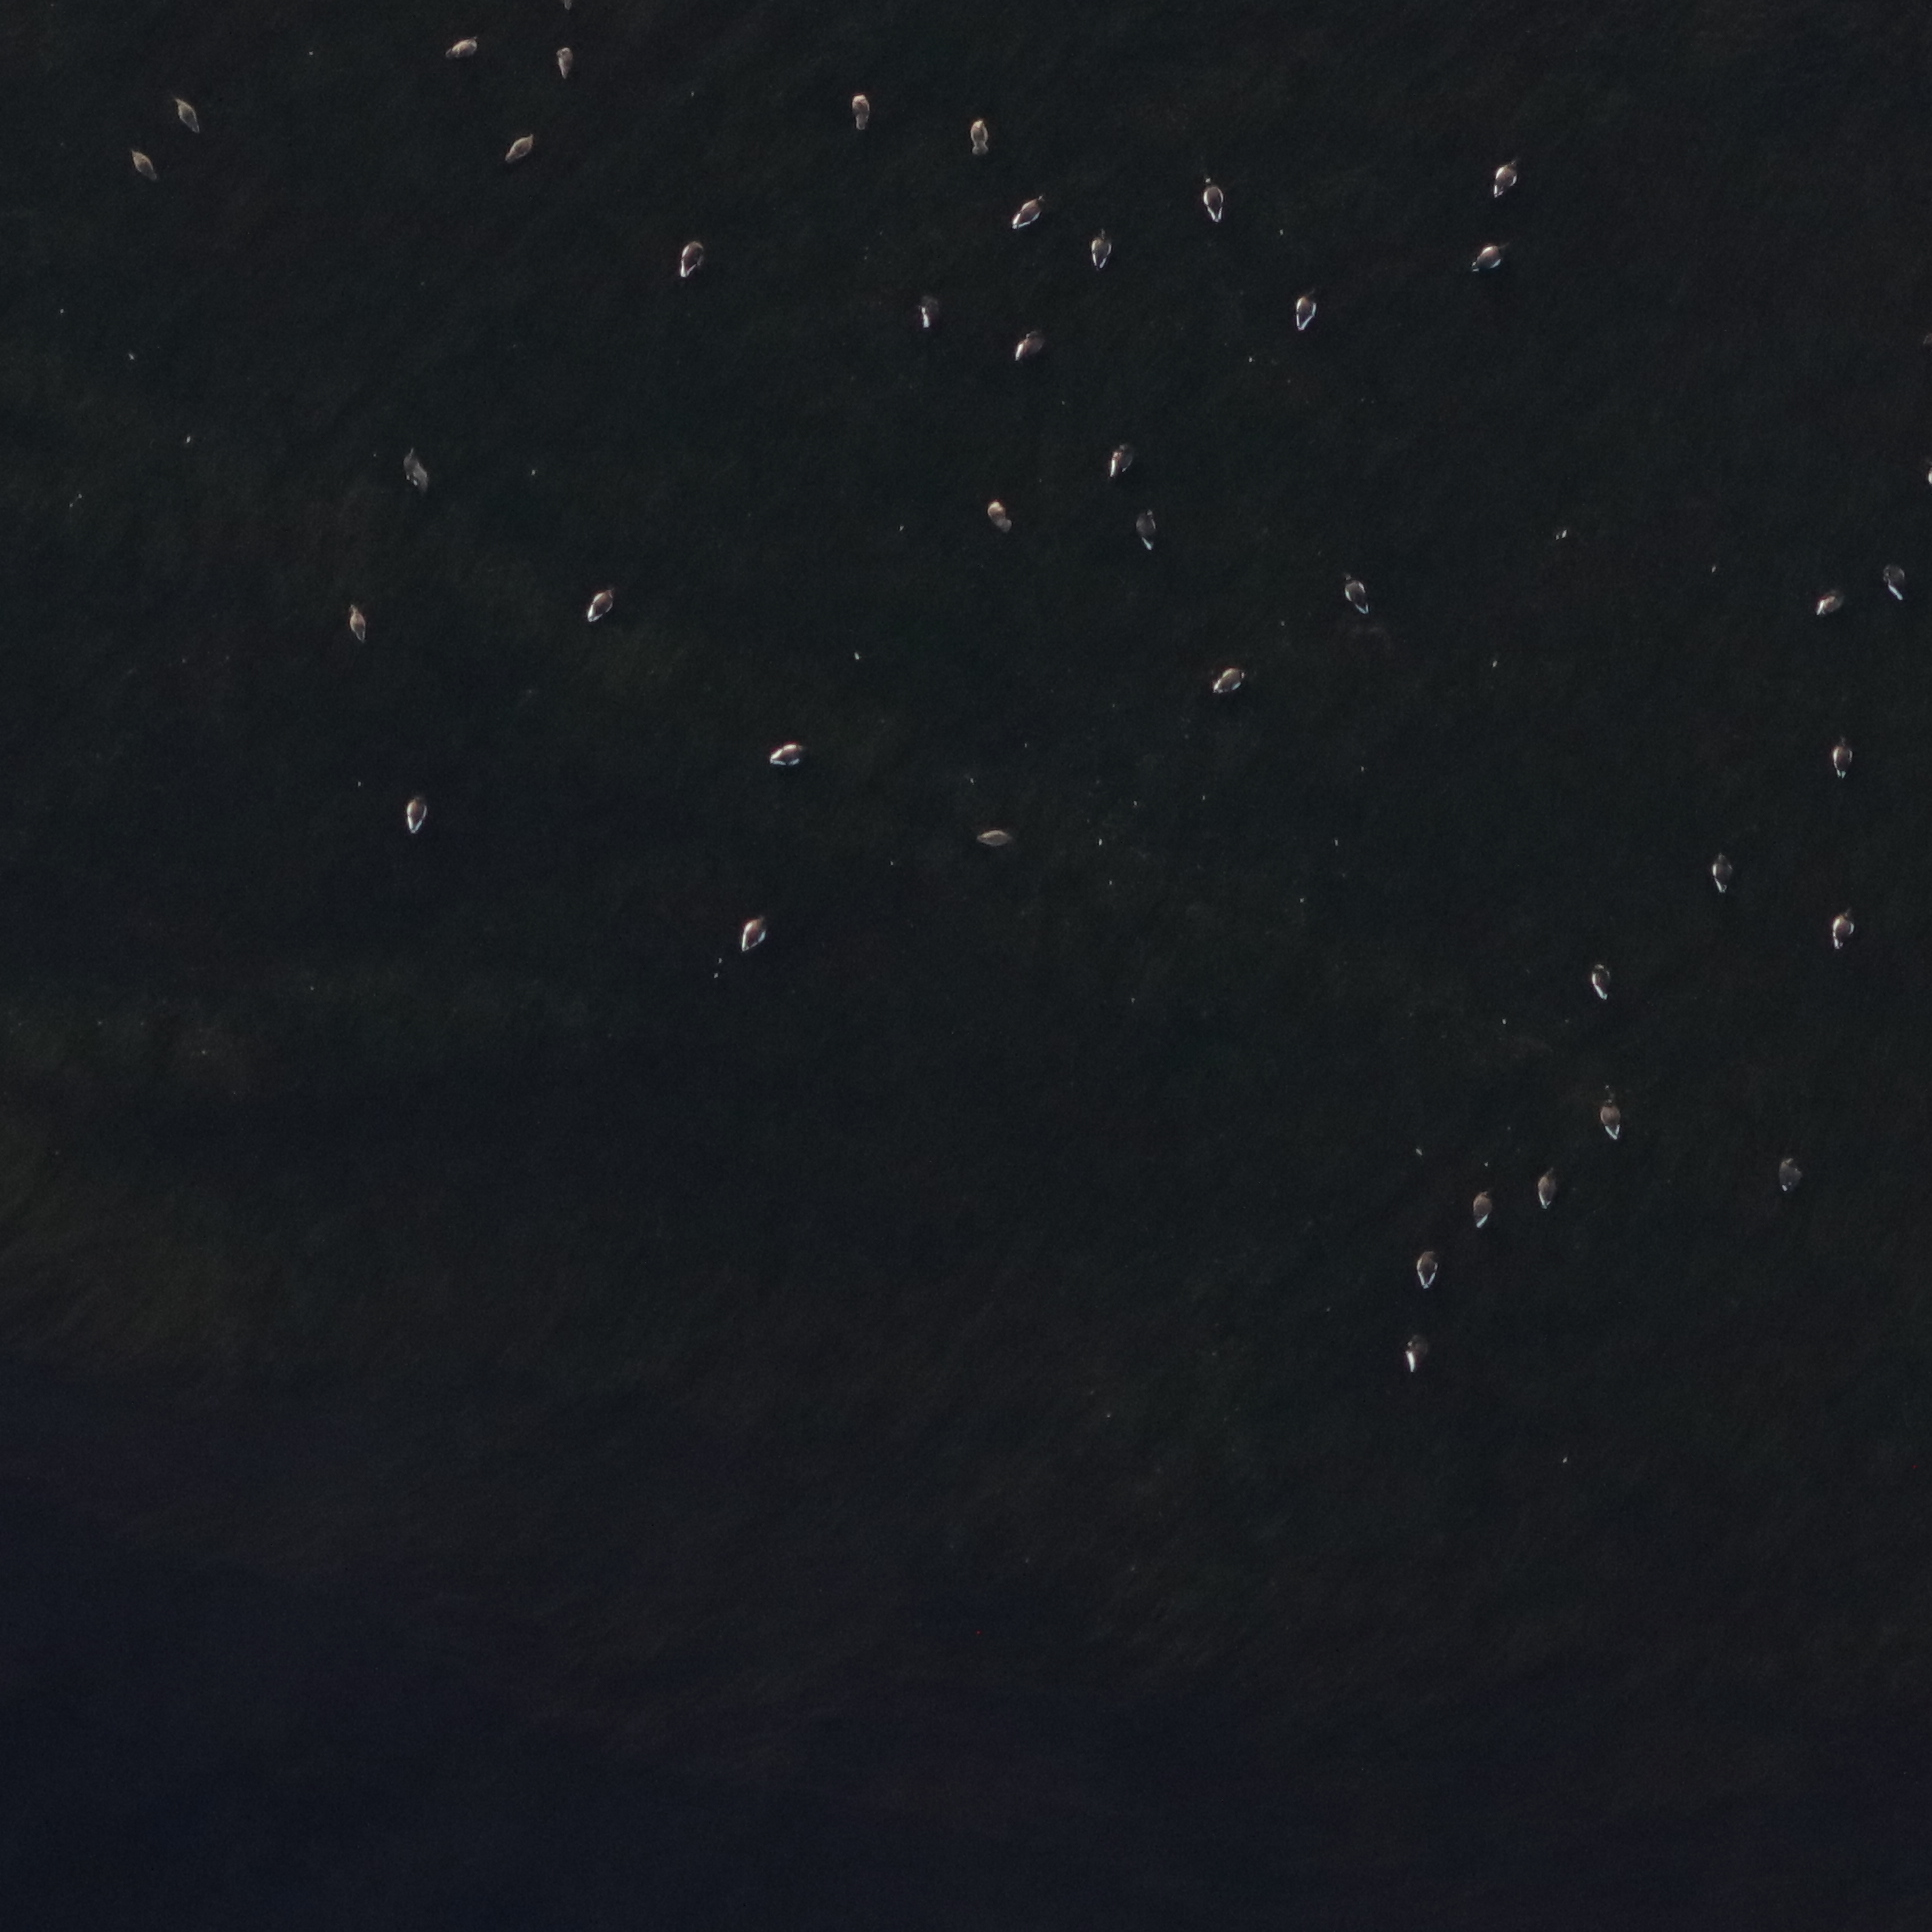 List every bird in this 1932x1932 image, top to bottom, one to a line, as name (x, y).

other bird (462, 45)
other bird (560, 56)
brant (861, 113)
other bird (187, 116)
other bird (976, 143)
other bird (519, 149)
other bird (146, 159)
brant (1505, 178)
brant (1213, 199)
brant (1029, 213)
brant (1100, 248)
brant (691, 256)
brant (1489, 257)
brant (1305, 310)
brant (1030, 345)
brant (1122, 462)
other bird (999, 520)
brant (1147, 529)
brant (1896, 589)
brant (1356, 593)
brant (602, 603)
other bird (357, 623)
brant (1230, 680)
brant (788, 754)
brant (1841, 757)
brant (417, 811)
other bird (991, 839)
brant (1721, 871)
brant (1841, 928)
brant (753, 933)
brant (1601, 976)
brant (1610, 1118)
brant (1789, 1173)
brant (1546, 1186)
brant (1481, 1207)
brant (1426, 1267)
brant (1421, 1364)